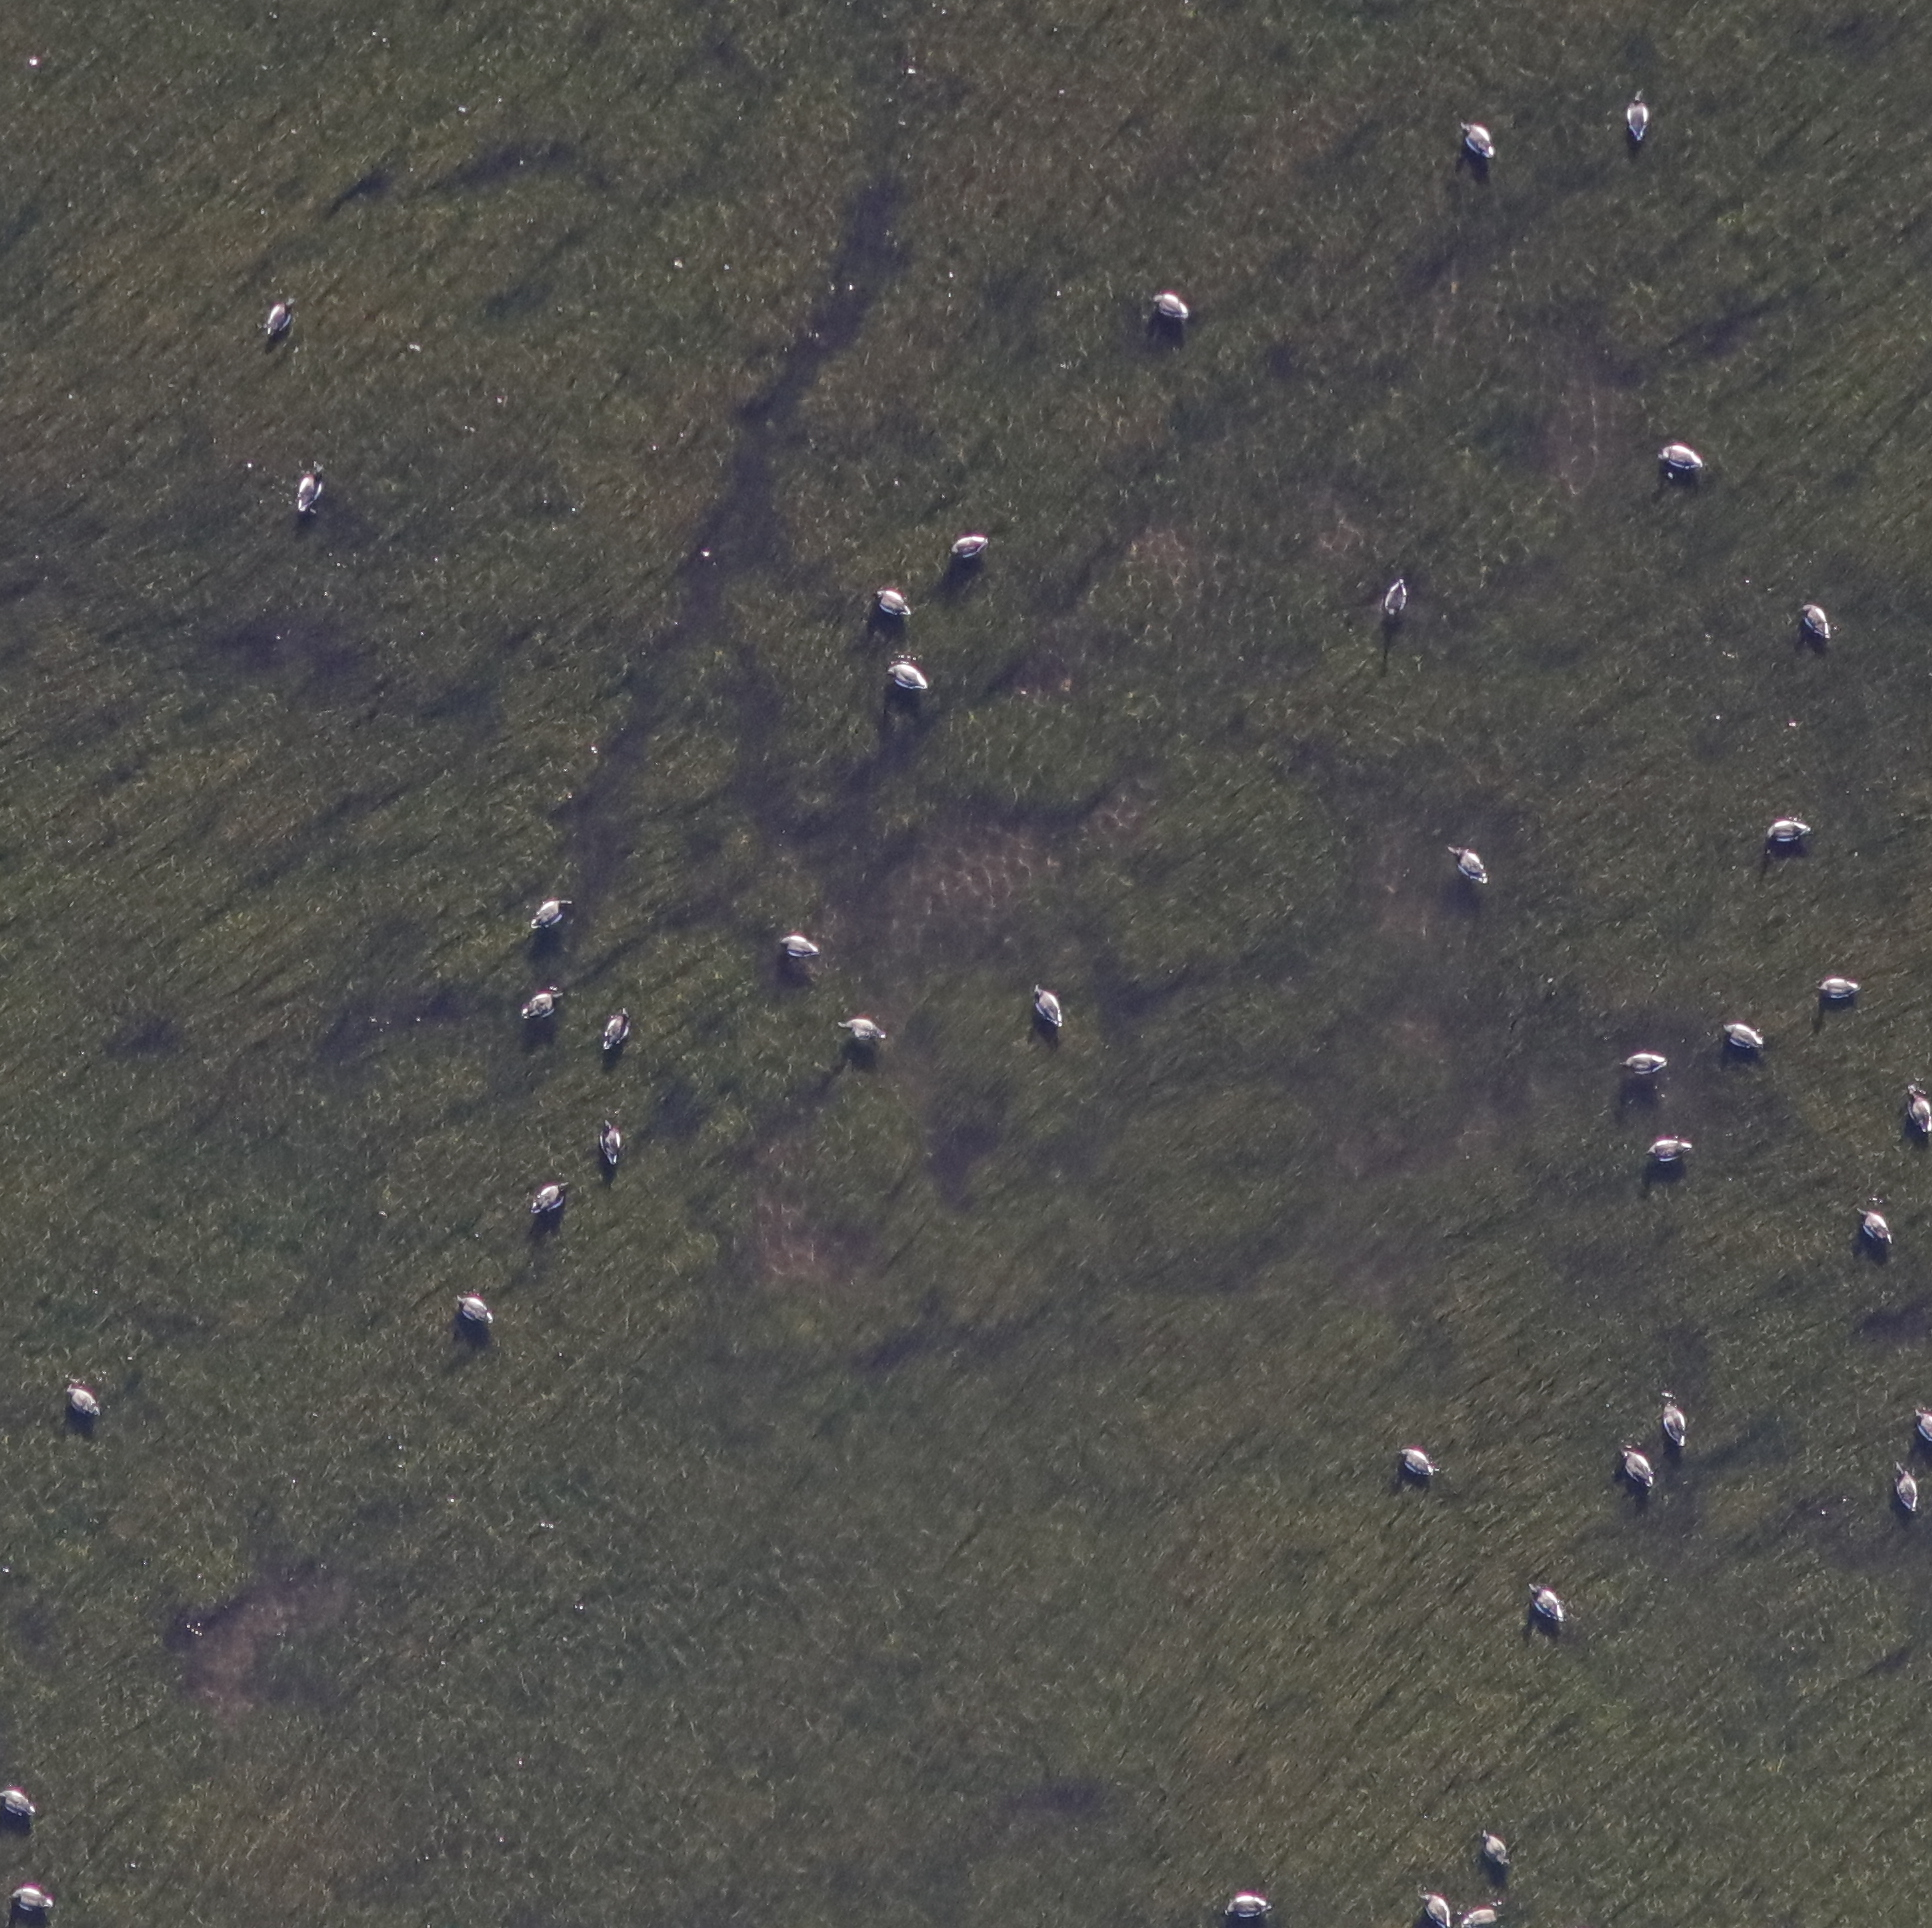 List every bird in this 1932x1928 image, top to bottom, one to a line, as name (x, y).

brant (1637, 117)
brant (1476, 138)
brant (1170, 307)
brant (279, 319)
brant (1681, 457)
brant (310, 491)
brant (969, 547)
brant (1395, 601)
brant (892, 603)
brant (1816, 620)
brant (907, 675)
brant (1788, 829)
brant (1470, 865)
brant (551, 912)
brant (799, 945)
brant (1839, 988)
brant (543, 1002)
brant (1047, 1005)
brant (864, 1026)
brant (617, 1027)
brant (1744, 1036)
brant (1644, 1063)
brant (1921, 1110)
brant (611, 1144)
brant (1669, 1150)
brant (549, 1199)
brant (1875, 1227)
brant (475, 1308)
brant (83, 1397)
brant (1676, 1419)
brant (1930, 1425)
brant (1416, 1461)
brant (1636, 1465)
brant (1906, 1492)
brant (1548, 1601)
brant (16, 1802)
brant (1498, 1851)
brant (31, 1896)
brant (1244, 1905)
brant (1438, 1909)
brant (1482, 1917)